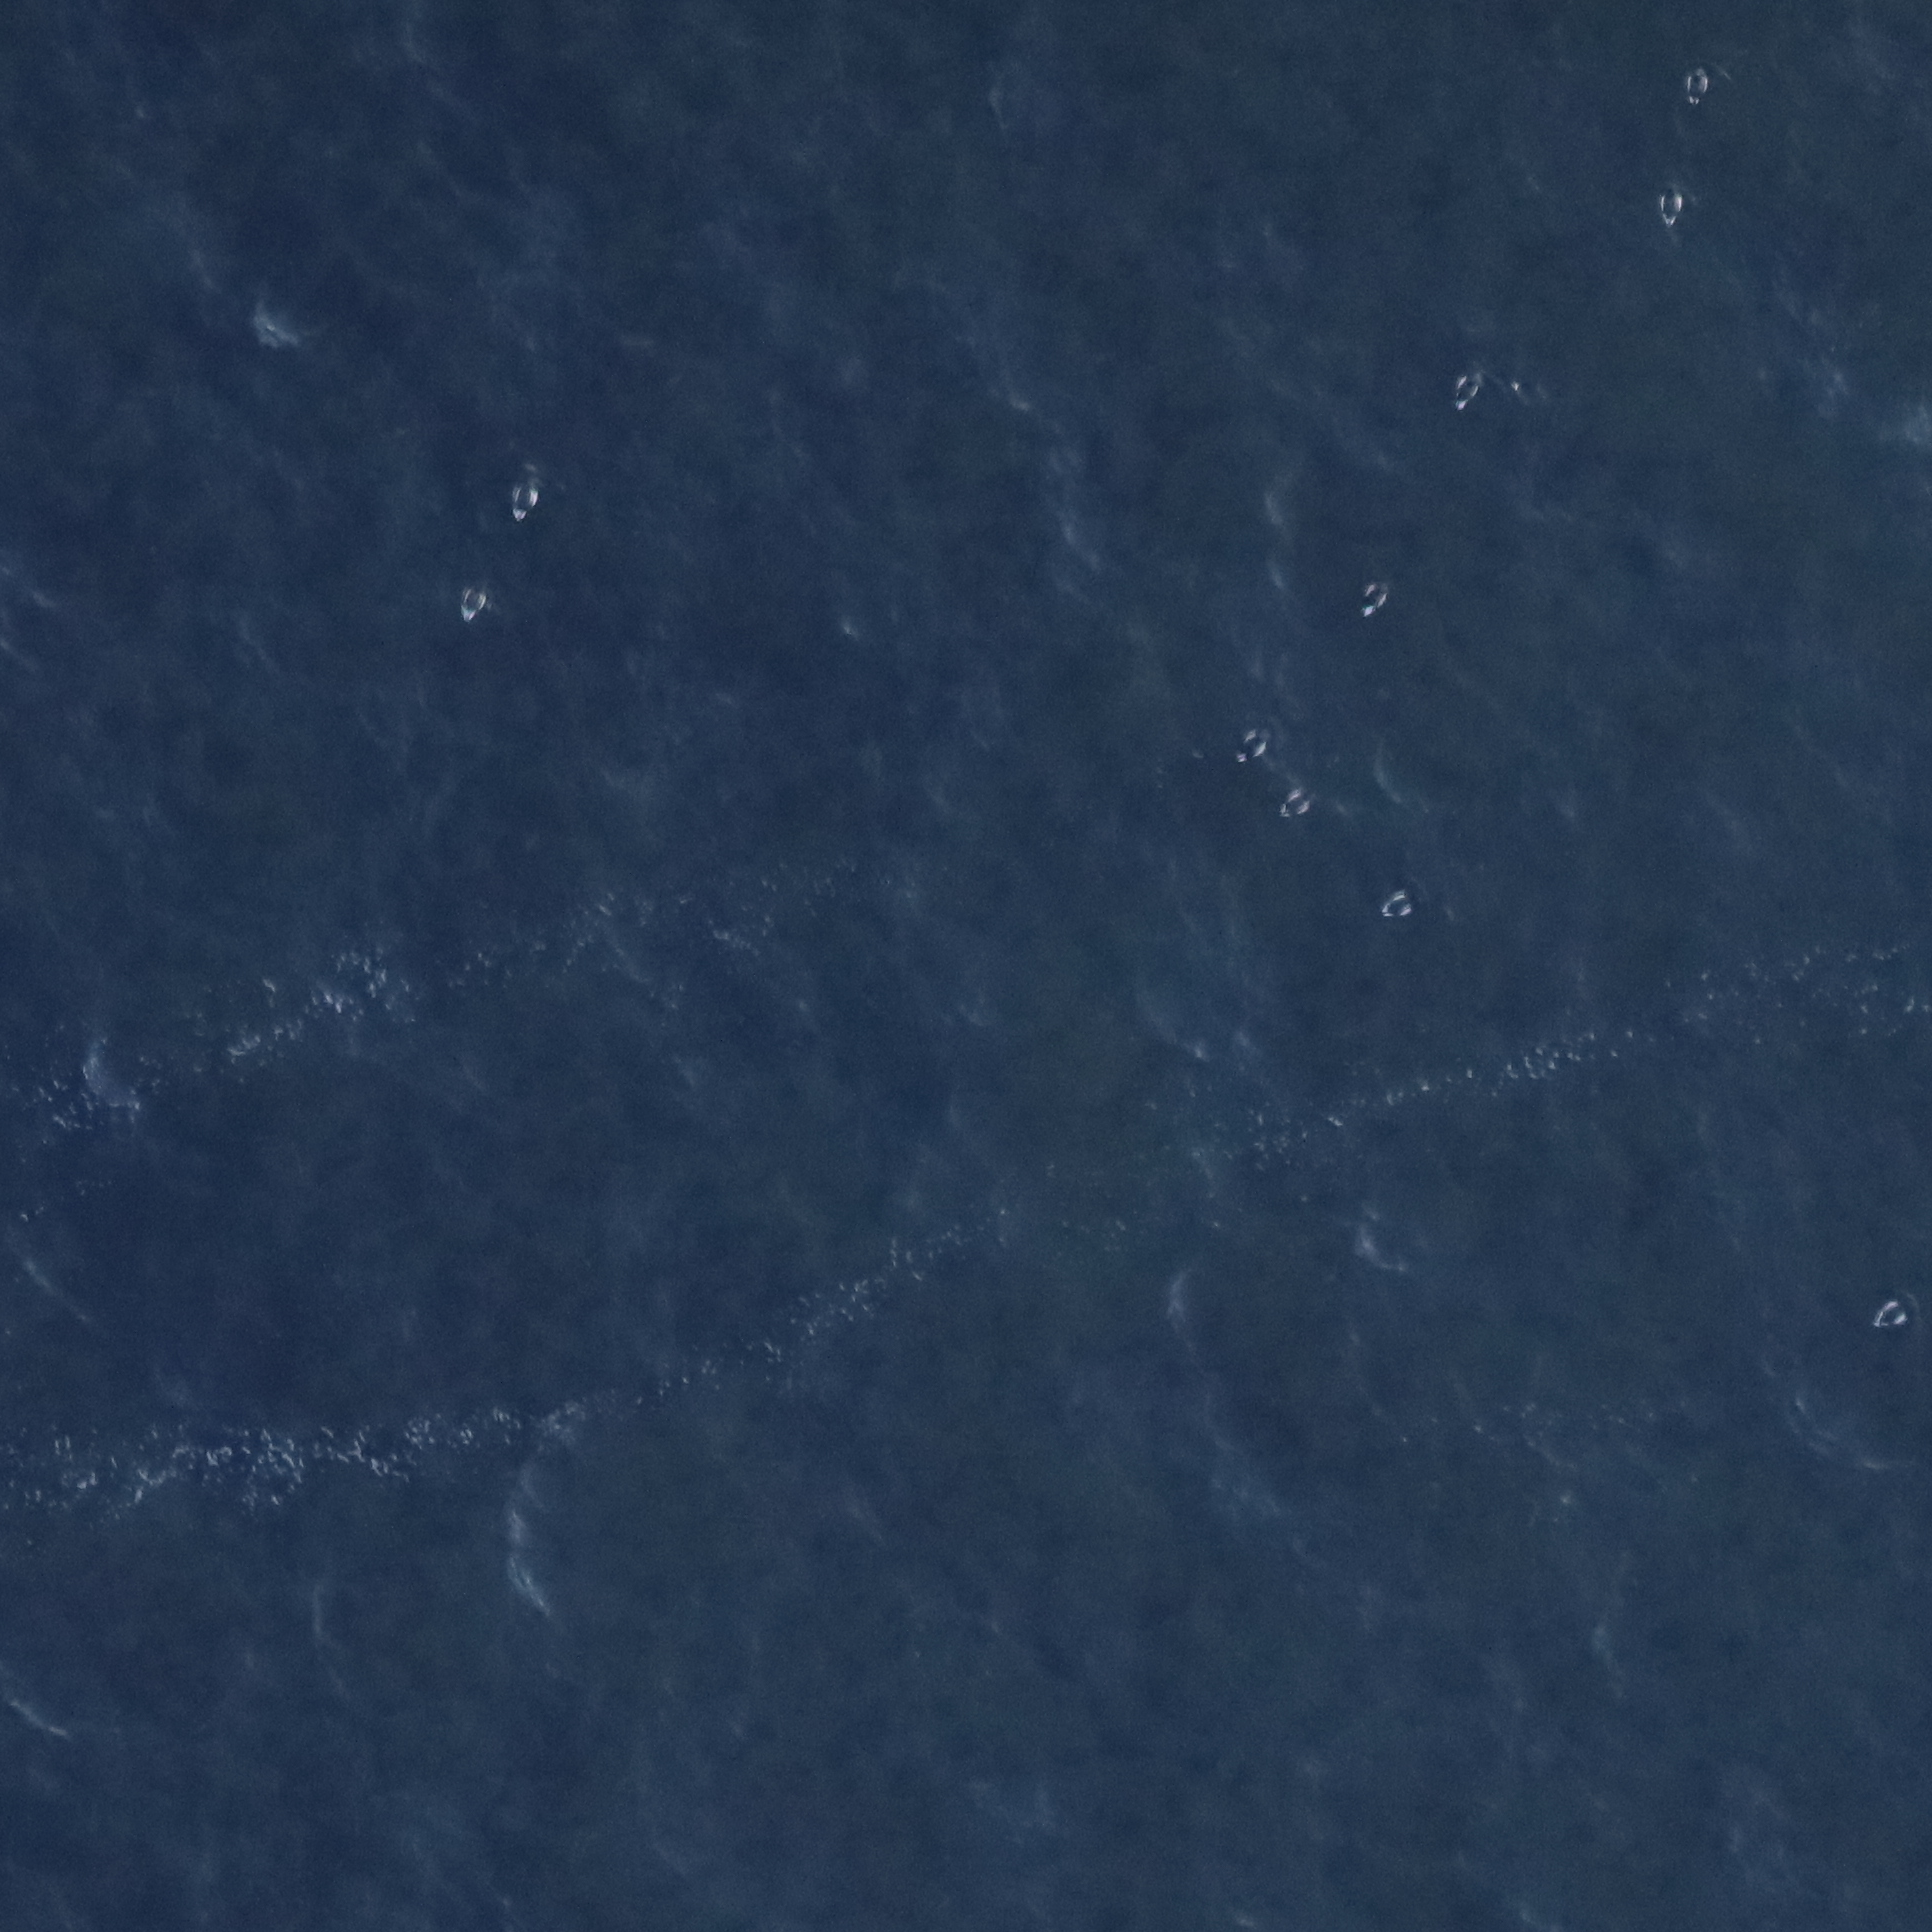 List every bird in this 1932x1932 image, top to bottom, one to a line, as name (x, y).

brant (1693, 84)
brant (1673, 206)
brant (1466, 387)
brant (525, 499)
brant (1377, 597)
brant (477, 600)
brant (1255, 745)
brant (1296, 799)
brant (1400, 908)
brant (1892, 1314)